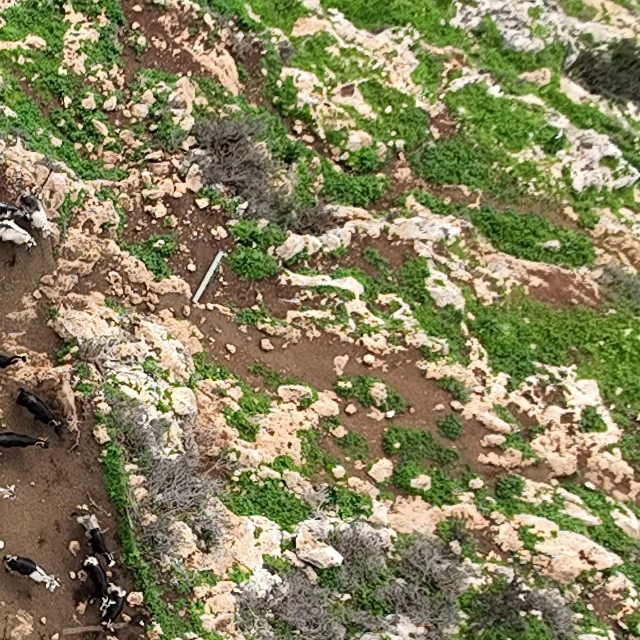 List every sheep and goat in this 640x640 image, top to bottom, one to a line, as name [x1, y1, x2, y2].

goat [0, 149, 6, 166]
goat [16, 188, 46, 227]
goat [0, 204, 24, 223]
goat [0, 222, 36, 248]
goat [0, 347, 29, 369]
goat [55, 378, 80, 432]
goat [14, 389, 63, 433]
goat [0, 432, 49, 449]
goat [0, 484, 15, 511]
goat [75, 513, 117, 568]
goat [3, 554, 61, 591]
goat [82, 556, 111, 611]
goat [101, 586, 126, 632]